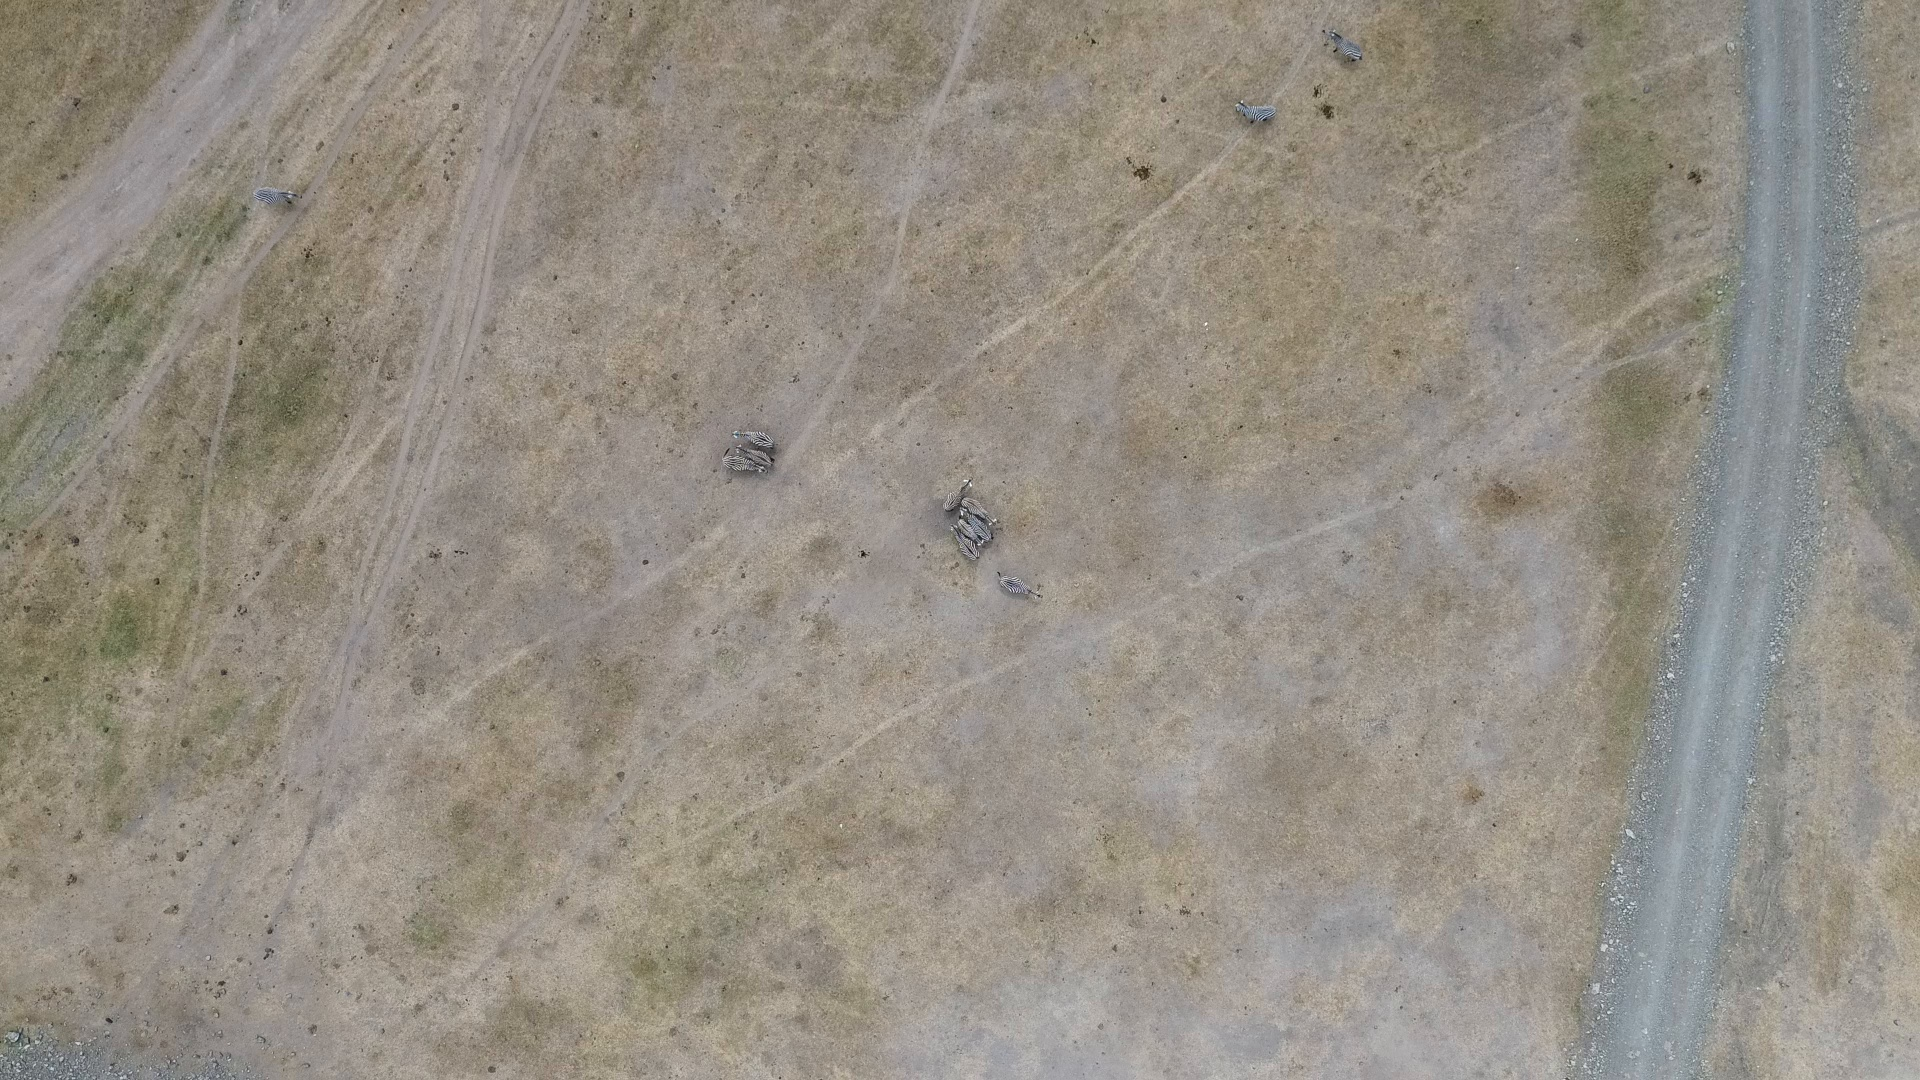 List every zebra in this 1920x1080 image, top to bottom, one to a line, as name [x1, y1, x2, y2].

zebra [1324, 29, 1361, 60]
zebra [1235, 101, 1275, 121]
zebra [254, 186, 300, 204]
zebra [736, 431, 770, 444]
zebra [735, 444, 777, 468]
zebra [723, 455, 768, 476]
zebra [941, 479, 975, 511]
zebra [962, 496, 997, 525]
zebra [959, 506, 991, 542]
zebra [958, 518, 984, 547]
zebra [950, 523, 978, 561]
zebra [1001, 577, 1038, 599]